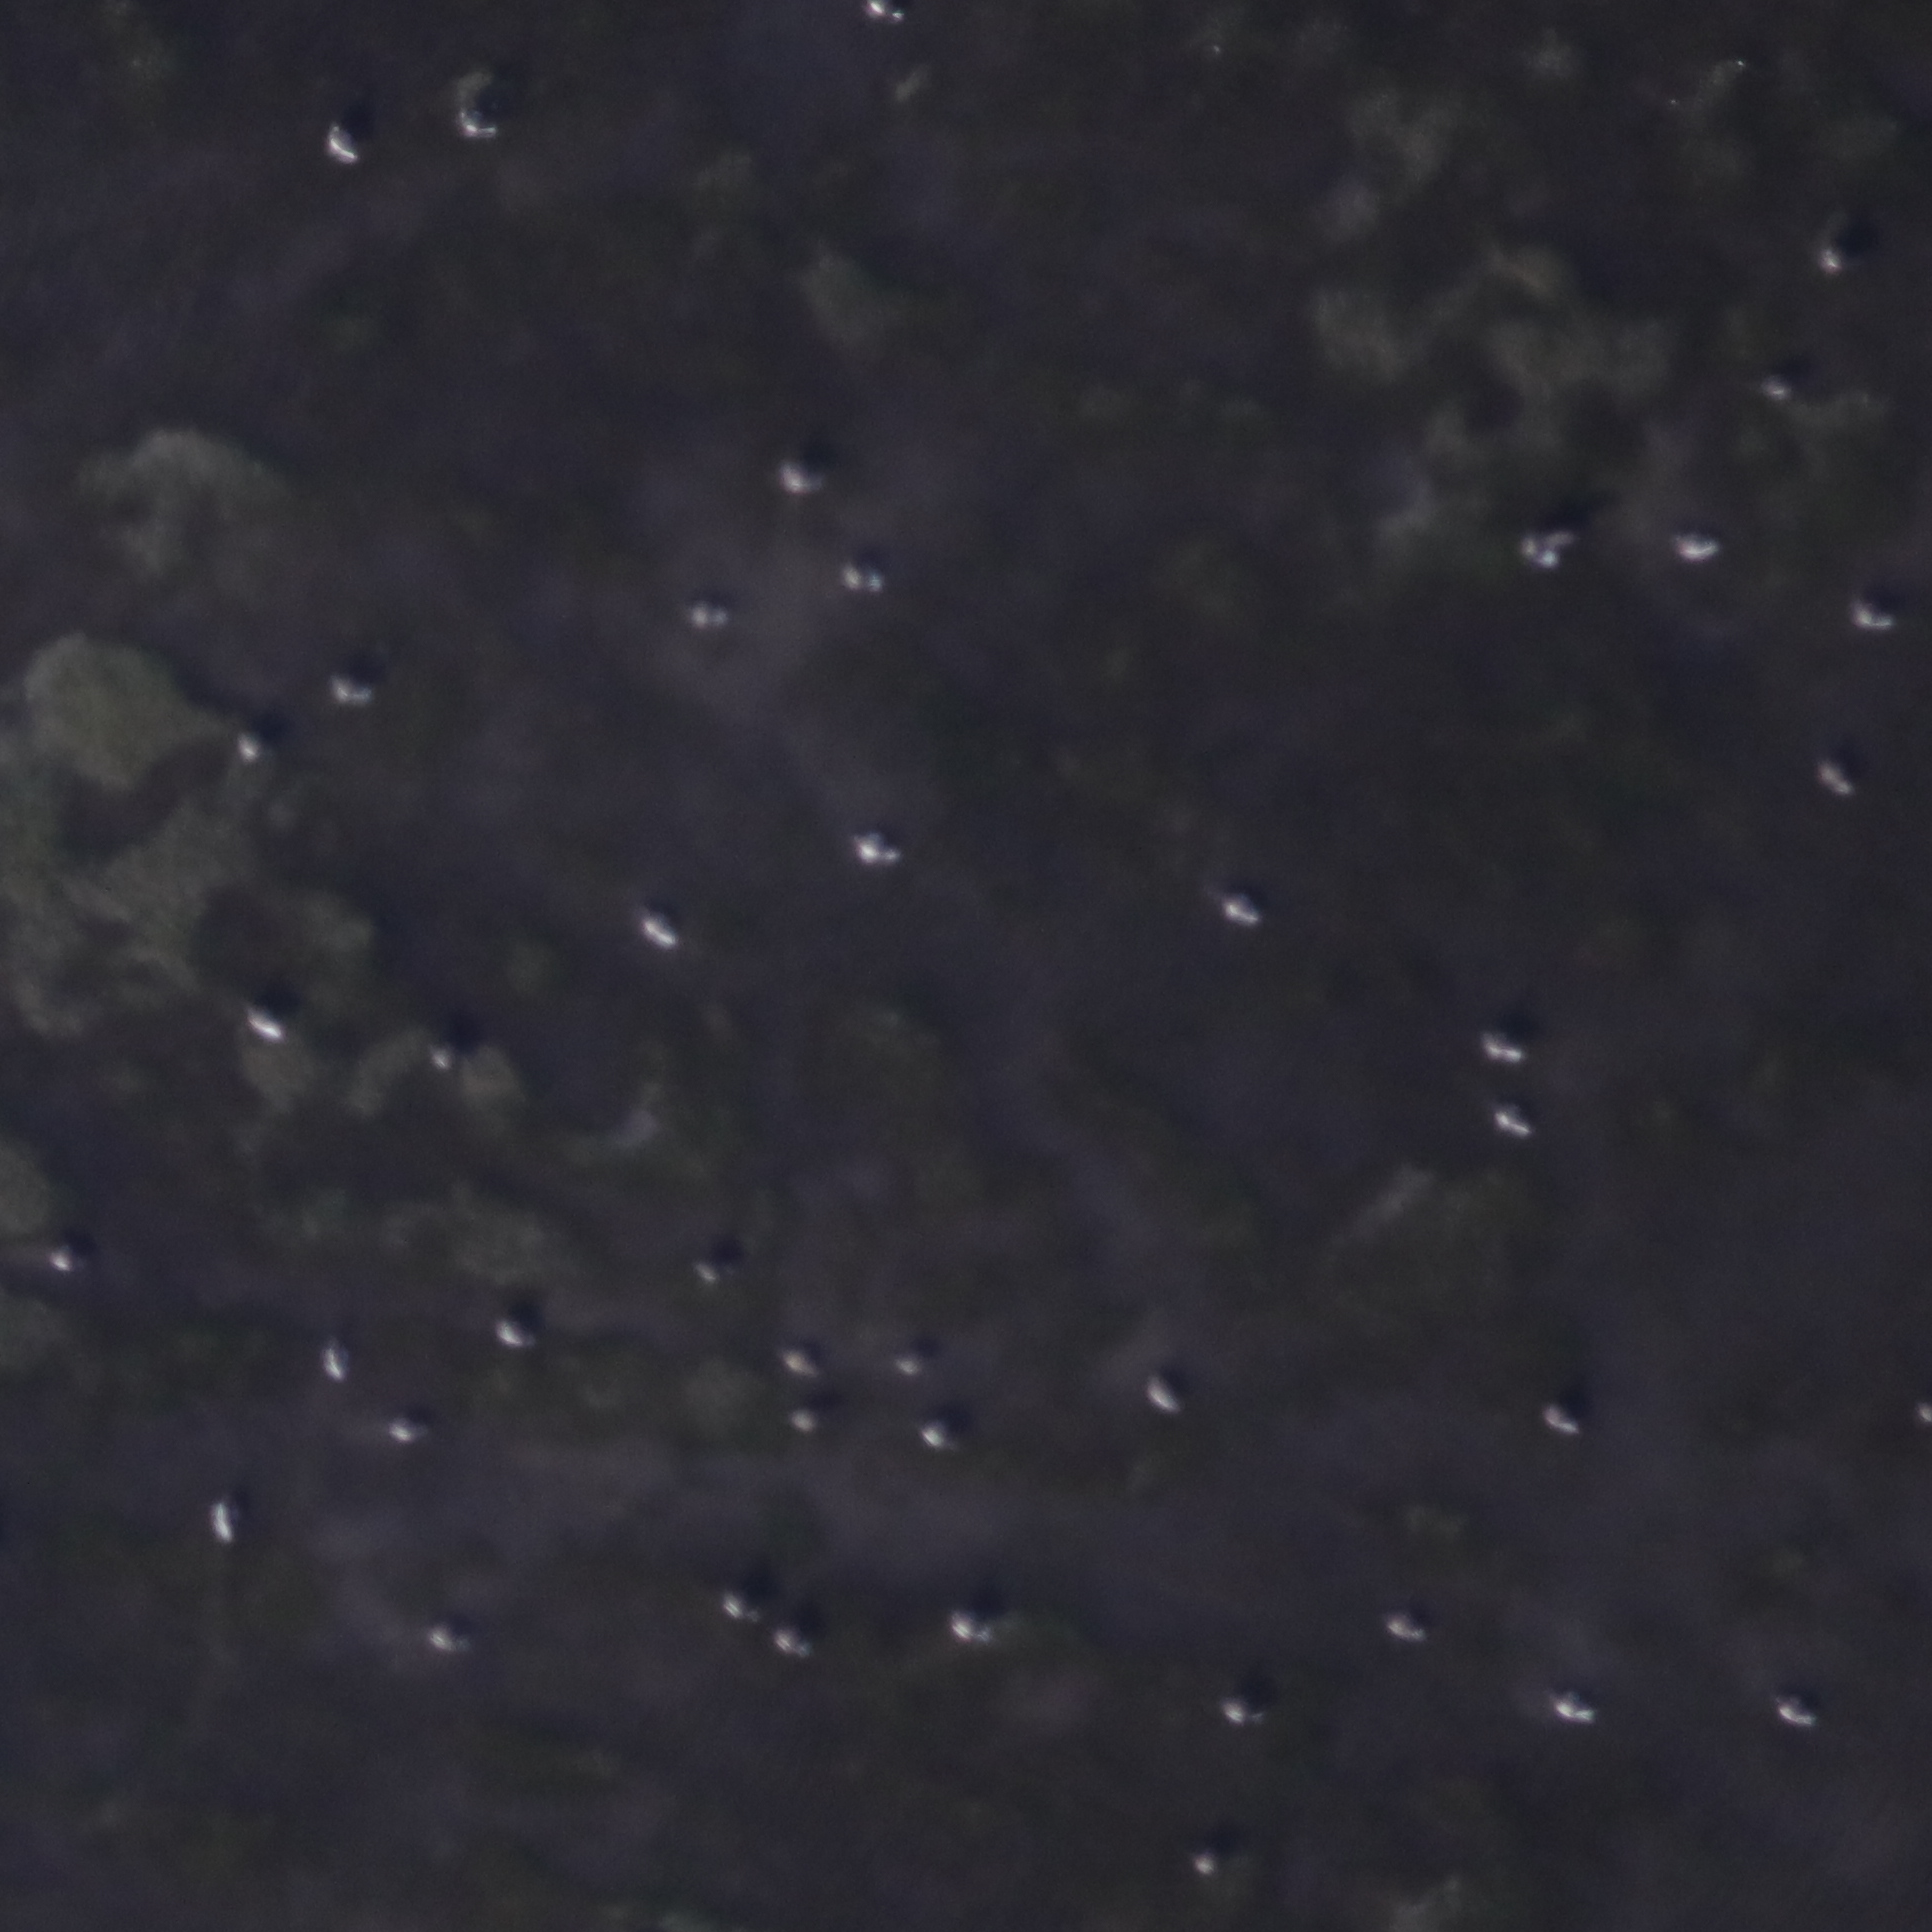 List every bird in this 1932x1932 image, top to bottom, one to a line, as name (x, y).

brant (476, 122)
brant (338, 139)
brant (1835, 264)
brant (1776, 392)
brant (800, 472)
brant (1538, 540)
brant (1688, 547)
brant (857, 571)
brant (703, 614)
brant (1867, 620)
brant (352, 687)
brant (252, 743)
brant (1840, 776)
brant (883, 846)
brant (1236, 902)
brant (658, 934)
brant (262, 1017)
brant (1501, 1043)
brant (448, 1050)
brant (1504, 1121)
brant (62, 1258)
brant (715, 1271)
brant (508, 1326)
brant (916, 1359)
brant (333, 1361)
brant (803, 1370)
brant (1164, 1388)
brant (1930, 1408)
brant (793, 1418)
brant (1559, 1424)
brant (399, 1427)
brant (937, 1437)
brant (225, 1514)
brant (734, 1609)
brant (1405, 1628)
brant (970, 1631)
brant (437, 1636)
brant (792, 1642)
brant (1574, 1702)
brant (1240, 1706)
brant (1786, 1713)
brant (1211, 1860)